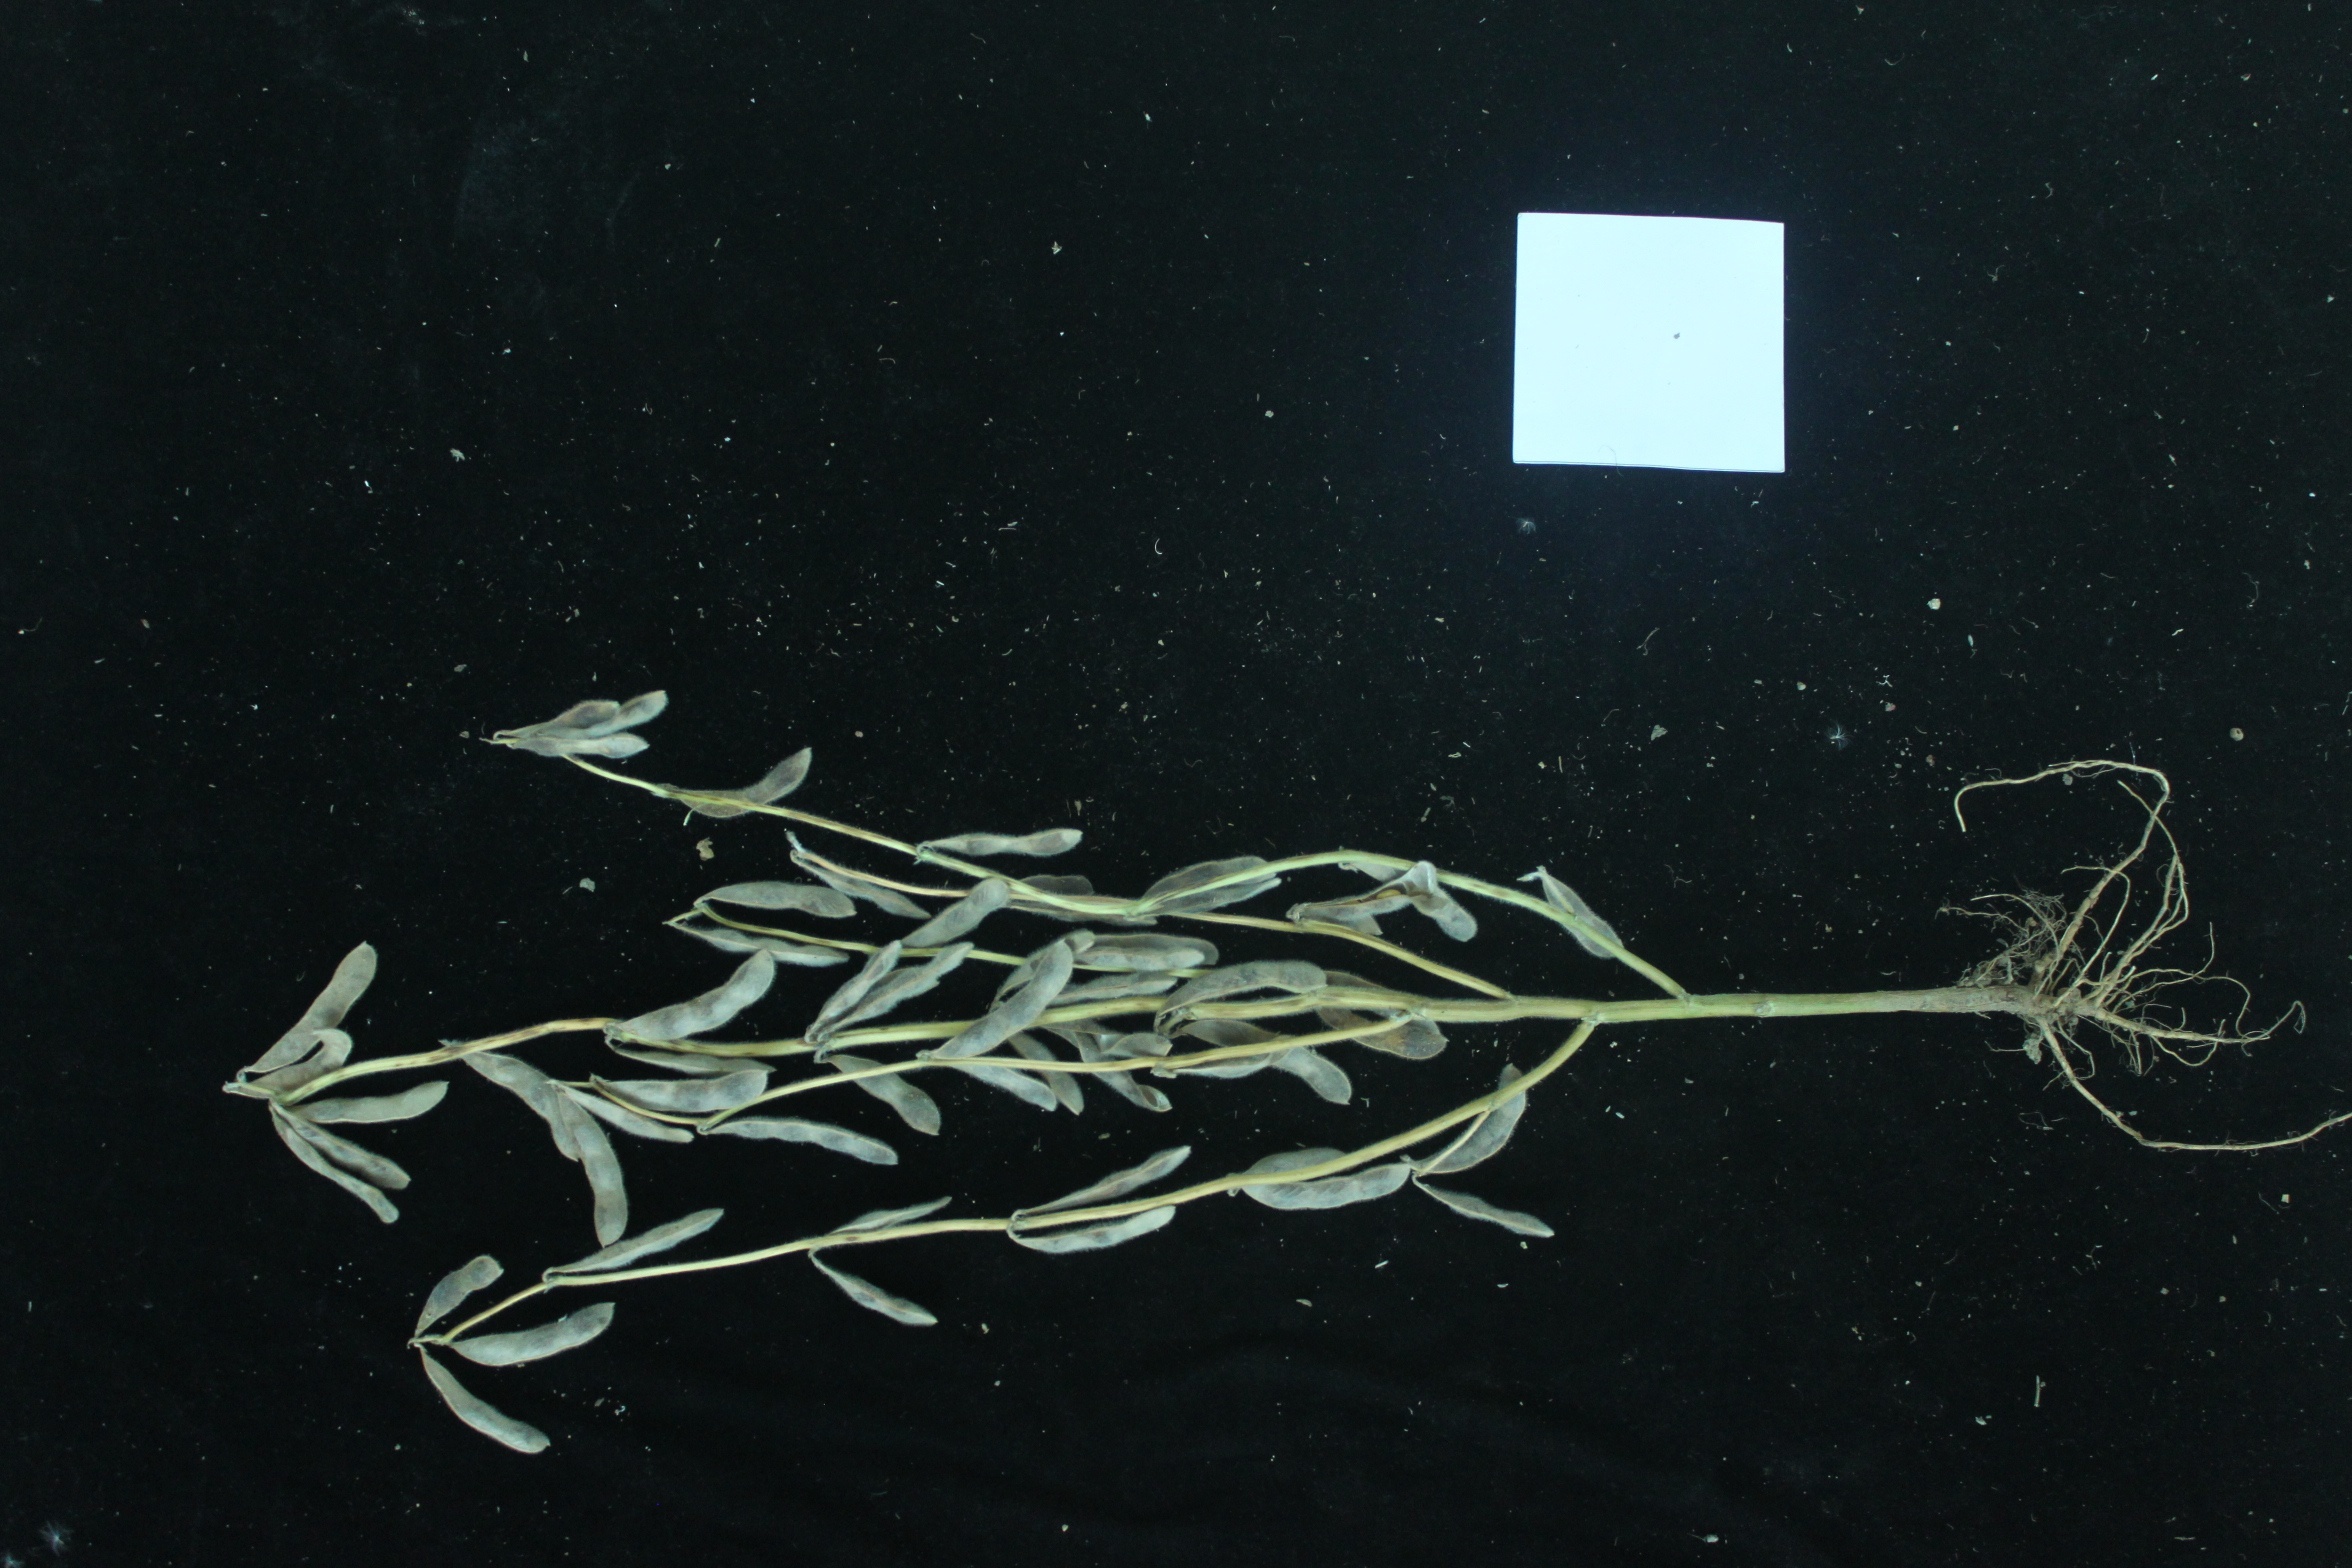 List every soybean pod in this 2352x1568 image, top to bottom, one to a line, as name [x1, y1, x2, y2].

soybean pod [492, 691, 667, 744]
soybean pod [498, 702, 617, 736]
soybean pod [506, 735, 649, 758]
soybean pod [673, 747, 810, 820]
soybean pod [918, 830, 1082, 858]
soybean pod [1345, 853, 1475, 941]
soybean pod [792, 856, 932, 918]
soybean pod [1136, 860, 1274, 913]
soybean pod [1286, 862, 1438, 920]
soybean pod [1540, 868, 1623, 958]
soybean pod [898, 877, 1012, 947]
soybean pod [989, 878, 1094, 906]
soybean pod [1127, 880, 1281, 915]
soybean pod [695, 883, 858, 919]
soybean pod [1004, 895, 1157, 923]
soybean pod [1291, 909, 1381, 938]
soybean pod [677, 927, 849, 967]
soybean pod [995, 932, 1094, 1005]
soybean pod [1043, 935, 1217, 972]
soybean pod [803, 939, 901, 1044]
soybean pod [918, 941, 1072, 1062]
soybean pod [245, 943, 376, 1073]
soybean pod [817, 945, 972, 1042]
soybean pod [607, 948, 774, 1041]
soybean pod [1158, 963, 1326, 1017]
soybean pod [1031, 974, 1175, 1005]
soybean pod [1309, 987, 1447, 1060]
soybean pod [1028, 1013, 1170, 1059]
soybean pod [1171, 1019, 1351, 1106]
soybean pod [999, 1020, 1083, 1114]
soybean pod [1071, 1029, 1171, 1110]
soybean pod [243, 1030, 351, 1089]
soybean pod [443, 1041, 581, 1162]
soybean pod [1169, 1048, 1284, 1079]
soybean pod [613, 1049, 775, 1076]
soybean pod [824, 1055, 941, 1138]
soybean pod [926, 1055, 1057, 1113]
soybean pod [1403, 1063, 1526, 1174]
soybean pod [592, 1069, 767, 1114]
soybean pod [280, 1082, 447, 1123]
soybean pod [553, 1083, 693, 1144]
soybean pod [550, 1084, 627, 1249]
soybean pod [275, 1100, 409, 1188]
soybean pod [272, 1111, 397, 1223]
soybean pod [710, 1118, 899, 1165]
soybean pod [1019, 1146, 1190, 1216]
soybean pod [1236, 1149, 1351, 1180]
soybean pod [1239, 1163, 1410, 1210]
soybean pod [1415, 1184, 1555, 1238]
soybean pod [831, 1196, 951, 1235]
soybean pod [1009, 1207, 1176, 1253]
soybean pod [546, 1208, 724, 1274]
soybean pod [415, 1255, 502, 1338]
soybean pod [814, 1259, 935, 1326]
soybean pod [451, 1303, 614, 1366]
soybean pod [418, 1346, 550, 1454]